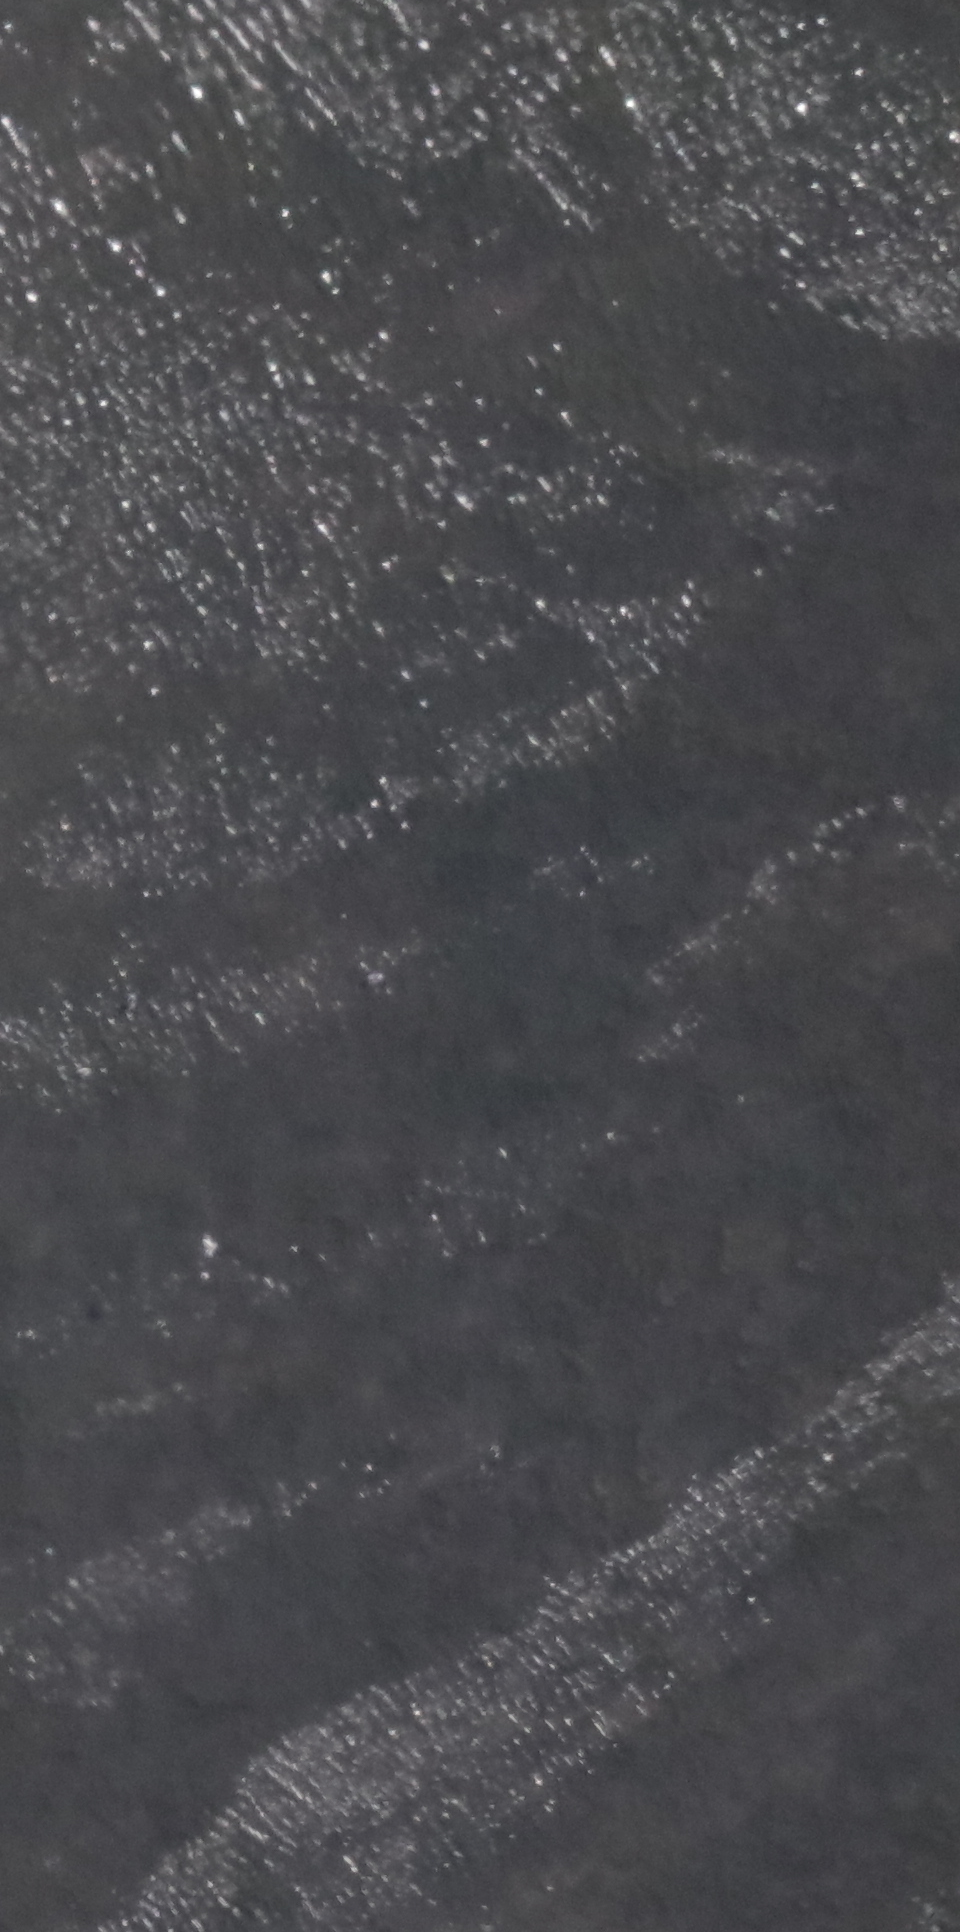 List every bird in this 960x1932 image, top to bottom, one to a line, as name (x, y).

brant (375, 978)
brant (129, 1001)